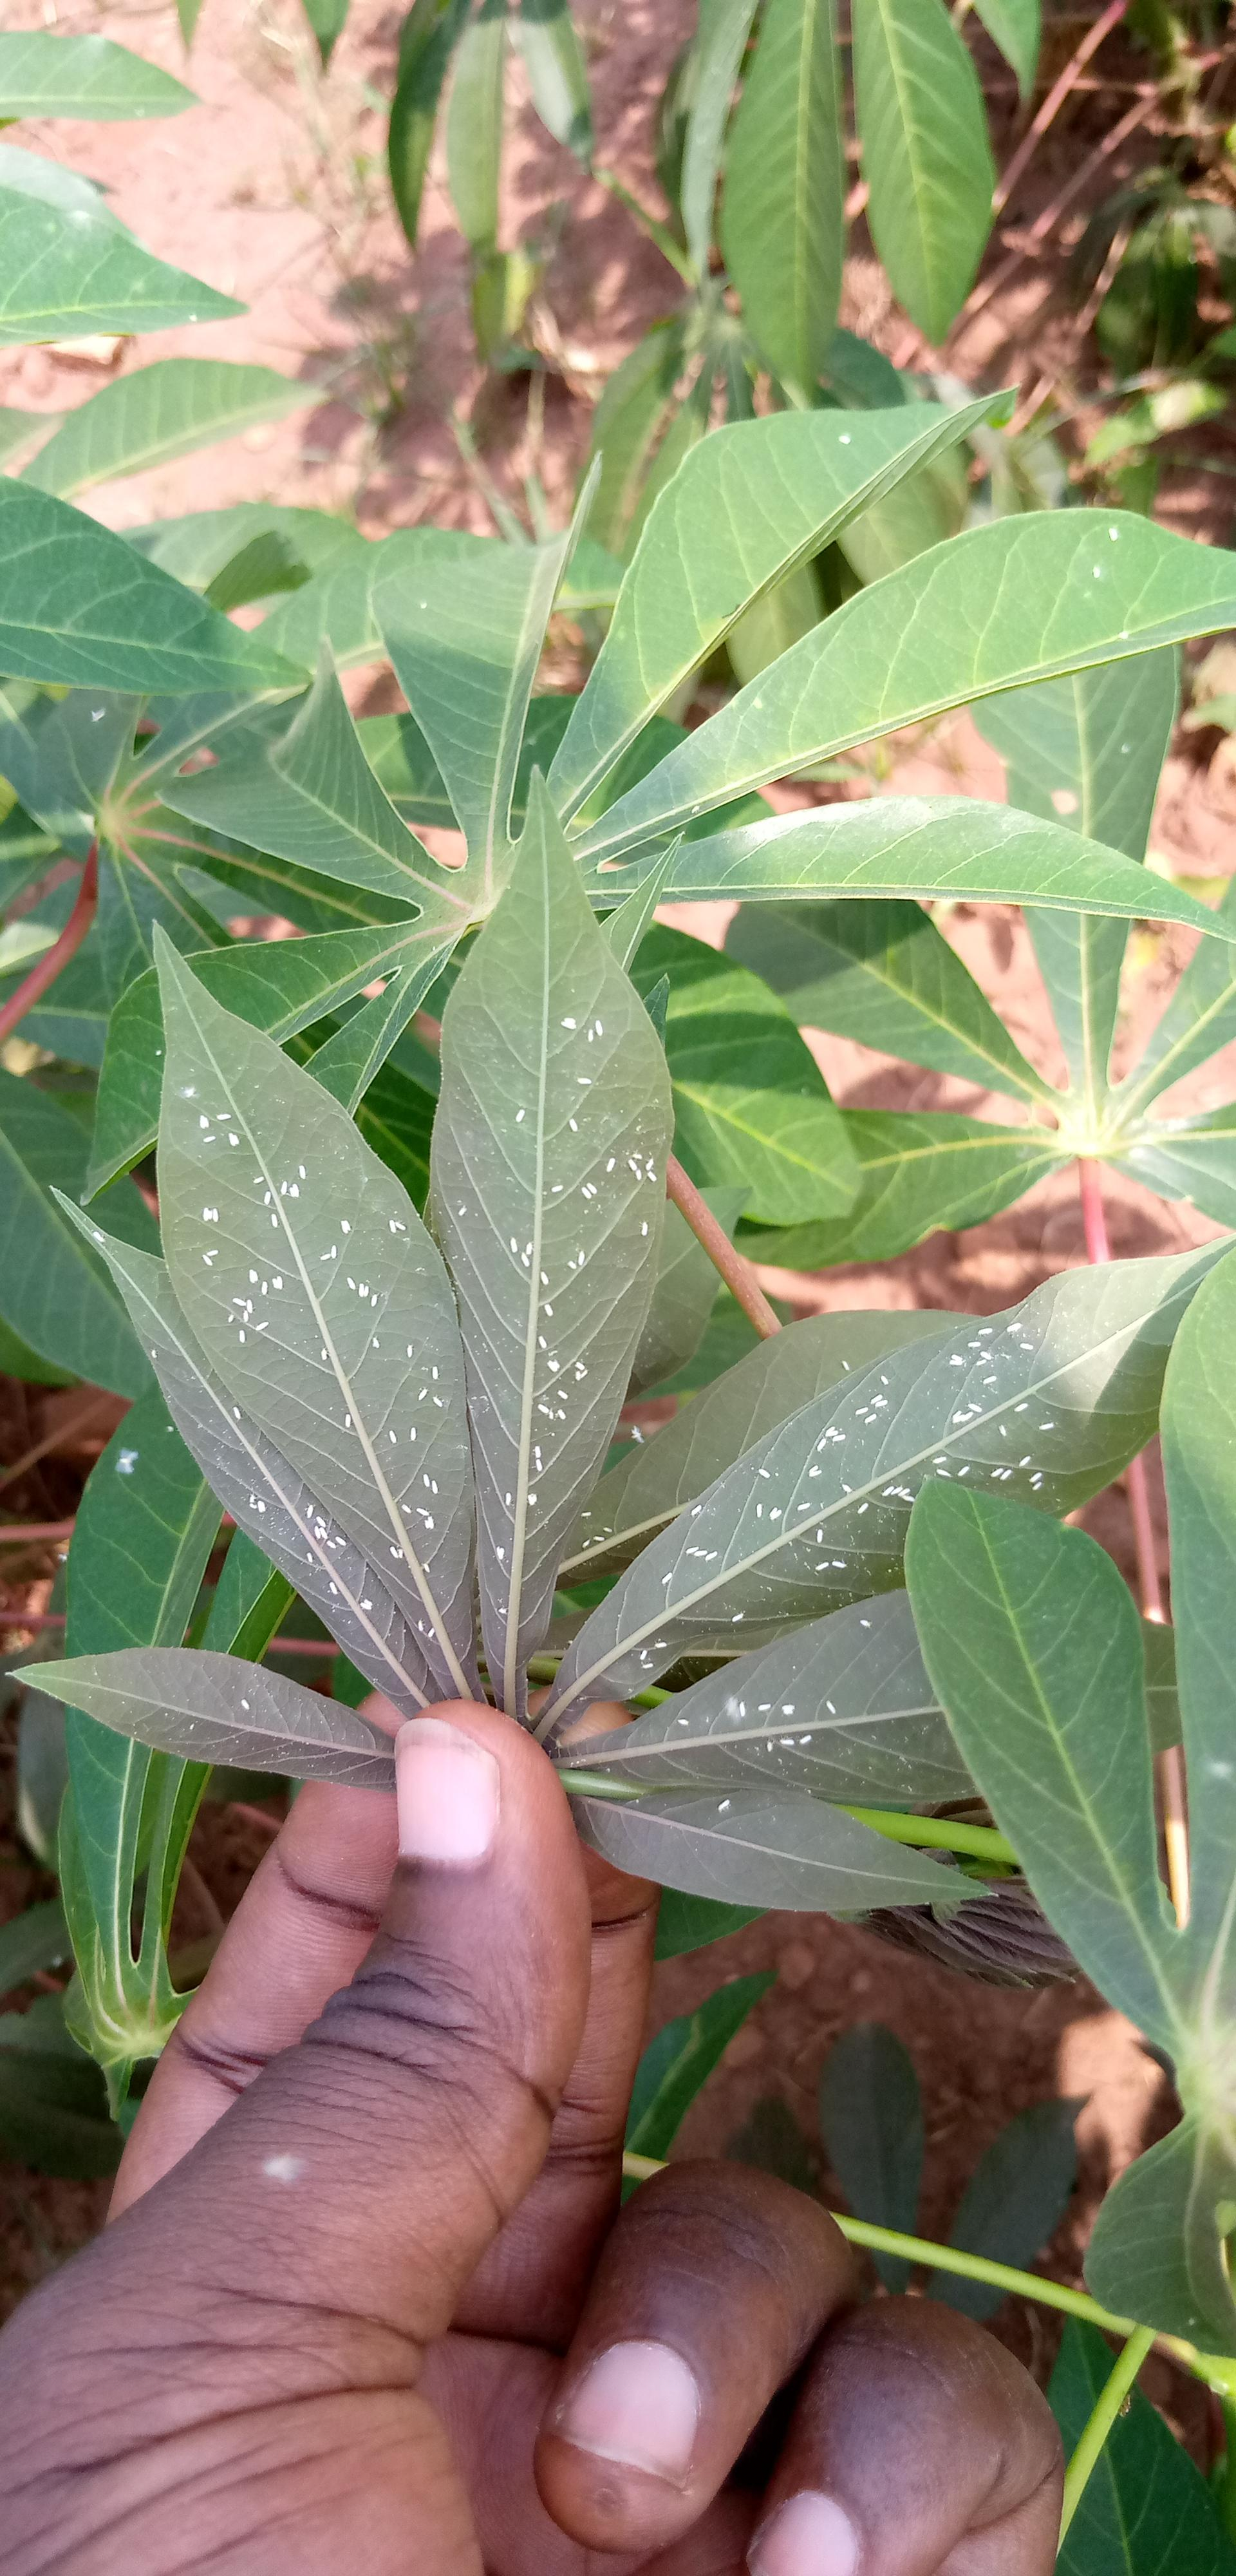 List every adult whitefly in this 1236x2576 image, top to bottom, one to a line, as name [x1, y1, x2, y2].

whitefly [185, 311, 203, 326]
whitefly [834, 430, 853, 448]
whitefly [1106, 523, 1121, 545]
whitefly [1086, 558, 1106, 580]
whitefly [1116, 628, 1135, 644]
whitefly [88, 703, 106, 726]
whitefly [563, 1016, 578, 1024]
whitefly [594, 1018, 606, 1036]
whitefly [561, 1021, 577, 1032]
whitefly [587, 1027, 595, 1044]
whitefly [154, 1049, 162, 1057]
whitefly [574, 1075, 592, 1089]
whitefly [183, 1084, 198, 1101]
whitefly [514, 1104, 527, 1125]
whitefly [199, 1113, 204, 1132]
whitefly [214, 1113, 233, 1124]
whitefly [205, 1115, 210, 1130]
whitefly [567, 1117, 578, 1133]
whitefly [228, 1132, 235, 1147]
whitefly [233, 1133, 239, 1145]
whitefly [201, 1135, 218, 1145]
whitefly [630, 1152, 642, 1161]
whitefly [604, 1155, 615, 1175]
whitefly [644, 1155, 655, 1170]
whitefly [626, 1157, 639, 1170]
whitefly [296, 1162, 308, 1182]
whitefly [635, 1170, 645, 1184]
whitefly [646, 1170, 659, 1184]
whitefly [251, 1175, 264, 1186]
whitefly [279, 1177, 288, 1198]
whitefly [548, 1180, 566, 1196]
whitefly [586, 1181, 599, 1195]
whitefly [294, 1183, 300, 1199]
whitefly [290, 1186, 294, 1197]
whitefly [581, 1186, 593, 1200]
whitefly [263, 1188, 271, 1207]
whitefly [203, 1205, 208, 1223]
whitefly [456, 1206, 467, 1218]
whitefly [212, 1207, 221, 1222]
whitefly [208, 1209, 212, 1222]
whitefly [270, 1212, 280, 1230]
whitefly [388, 1218, 397, 1234]
whitefly [637, 1218, 652, 1238]
whitefly [345, 1220, 352, 1233]
whitefly [395, 1220, 408, 1233]
whitefly [340, 1220, 347, 1235]
whitefly [509, 1236, 519, 1256]
whitefly [525, 1241, 534, 1255]
whitefly [331, 1243, 339, 1259]
whitefly [207, 1247, 220, 1258]
whitefly [577, 1248, 585, 1268]
whitefly [318, 1251, 331, 1262]
whitefly [520, 1251, 530, 1269]
whitefly [201, 1253, 215, 1267]
whitefly [567, 1260, 577, 1272]
whitefly [248, 1269, 259, 1284]
whitefly [538, 1269, 552, 1287]
whitefly [276, 1274, 285, 1291]
whitefly [346, 1276, 356, 1291]
whitefly [272, 1277, 277, 1289]
whitefly [260, 1280, 269, 1296]
whitefly [359, 1282, 364, 1298]
whitefly [364, 1285, 370, 1299]
whitefly [370, 1292, 379, 1308]
whitefly [231, 1295, 247, 1307]
whitefly [247, 1298, 254, 1314]
whitefly [541, 1302, 556, 1319]
whitefly [242, 1310, 249, 1322]
whitefly [227, 1312, 236, 1325]
whitefly [254, 1319, 270, 1332]
whitefly [1003, 1321, 1022, 1334]
whitefly [975, 1327, 992, 1336]
whitefly [238, 1329, 247, 1345]
whitefly [537, 1333, 551, 1351]
whitefly [370, 1336, 381, 1349]
whitefly [966, 1340, 982, 1349]
whitefly [1018, 1341, 1035, 1354]
whitefly [406, 1341, 414, 1361]
whitefly [150, 1347, 158, 1361]
whitefly [321, 1347, 328, 1363]
whitefly [950, 1353, 966, 1363]
whitefly [975, 1357, 988, 1368]
whitefly [553, 1358, 563, 1368]
whitefly [841, 1359, 850, 1372]
whitefly [546, 1359, 557, 1374]
whitefly [573, 1359, 586, 1371]
whitefly [949, 1359, 964, 1368]
whitefly [429, 1364, 442, 1381]
whitefly [574, 1367, 581, 1383]
whitefly [581, 1367, 588, 1380]
whitefly [879, 1372, 892, 1388]
whitefly [981, 1374, 998, 1387]
whitefly [417, 1385, 431, 1404]
whitefly [555, 1388, 568, 1401]
whitefly [869, 1392, 884, 1405]
whitefly [430, 1395, 445, 1411]
whitefly [874, 1398, 889, 1410]
whitefly [1013, 1401, 1030, 1414]
whitefly [966, 1402, 982, 1413]
whitefly [536, 1403, 550, 1417]
whitefly [232, 1403, 243, 1420]
whitefly [556, 1405, 569, 1426]
whitefly [854, 1406, 869, 1419]
whitefly [549, 1407, 554, 1423]
whitefly [952, 1409, 962, 1419]
whitefly [963, 1411, 975, 1420]
whitefly [344, 1412, 353, 1428]
whitefly [863, 1413, 878, 1425]
whitefly [952, 1415, 963, 1425]
whitefly [1036, 1421, 1054, 1431]
whitefly [628, 1423, 647, 1447]
whitefly [997, 1423, 1009, 1438]
whitefly [164, 1424, 178, 1433]
whitefly [826, 1424, 837, 1432]
whitefly [409, 1425, 417, 1444]
whitefly [388, 1428, 397, 1444]
whitefly [825, 1429, 839, 1437]
whitefly [832, 1434, 847, 1444]
whitefly [814, 1437, 829, 1452]
whitefly [534, 1443, 543, 1459]
whitefly [114, 1448, 140, 1475]
whitefly [931, 1453, 948, 1465]
whitefly [1018, 1454, 1031, 1468]
whitefly [534, 1457, 544, 1473]
whitefly [955, 1461, 972, 1481]
whitefly [809, 1464, 819, 1473]
whitefly [757, 1465, 772, 1480]
whitefly [935, 1467, 953, 1479]
whitefly [989, 1467, 1004, 1479]
whitefly [1000, 1468, 1013, 1482]
whitefly [807, 1469, 823, 1481]
whitefly [1029, 1472, 1043, 1484]
whitefly [422, 1472, 430, 1489]
whitefly [431, 1479, 442, 1496]
whitefly [839, 1481, 853, 1496]
whitefly [1031, 1481, 1044, 1492]
whitefly [882, 1485, 895, 1497]
whitefly [891, 1486, 903, 1495]
whitefly [897, 1487, 912, 1499]
whitefly [532, 1490, 538, 1507]
whitefly [504, 1491, 513, 1508]
whitefly [528, 1492, 532, 1507]
whitefly [247, 1493, 256, 1503]
whitefly [901, 1494, 915, 1502]
whitefly [257, 1499, 267, 1514]
whitefly [303, 1499, 316, 1519]
whitefly [795, 1500, 811, 1512]
whitefly [856, 1500, 870, 1515]
whitefly [754, 1501, 763, 1522]
whitefly [400, 1502, 413, 1514]
whitefly [689, 1503, 704, 1519]
whitefly [415, 1507, 431, 1518]
whitefly [769, 1507, 778, 1517]
whitefly [579, 1509, 594, 1521]
whitefly [771, 1509, 783, 1522]
whitefly [312, 1513, 330, 1528]
whitefly [428, 1515, 436, 1531]
whitefly [423, 1517, 429, 1530]
whitefly [312, 1522, 321, 1540]
whitefly [319, 1525, 328, 1539]
whitefly [601, 1525, 616, 1535]
whitefly [814, 1526, 823, 1544]
whitefly [592, 1531, 607, 1544]
whitefly [333, 1533, 350, 1552]
whitefly [580, 1537, 590, 1551]
whitefly [323, 1539, 339, 1549]
whitefly [494, 1541, 507, 1562]
whitefly [389, 1544, 398, 1559]
whitefly [684, 1546, 701, 1555]
whitefly [397, 1546, 404, 1560]
whitefly [304, 1549, 315, 1566]
whitefly [704, 1549, 721, 1564]
whitefly [694, 1549, 710, 1560]
whitefly [815, 1559, 830, 1574]
whitefly [830, 1560, 848, 1572]
whitefly [420, 1561, 433, 1577]
whitefly [659, 1569, 675, 1585]
whitefly [326, 1579, 341, 1598]
whitefly [364, 1598, 375, 1606]
whitefly [360, 1602, 371, 1612]
whitefly [495, 1604, 508, 1615]
whitefly [731, 1612, 744, 1624]
whitefly [417, 1616, 424, 1633]
whitefly [857, 1617, 874, 1629]
whitefly [427, 1624, 436, 1638]
whitefly [652, 1640, 669, 1650]
whitefly [639, 1647, 647, 1661]
whitefly [641, 1662, 654, 1671]
whitefly [238, 1696, 254, 1710]
whitefly [738, 1700, 747, 1718]
whitefly [824, 1700, 838, 1714]
whitefly [754, 1701, 772, 1714]
whitefly [779, 1703, 796, 1710]
whitefly [782, 1709, 794, 1716]
whitefly [676, 1717, 690, 1728]
whitefly [797, 1734, 812, 1748]
whitefly [778, 1736, 796, 1747]
whitefly [765, 1739, 775, 1754]
whitefly [715, 1794, 731, 1814]